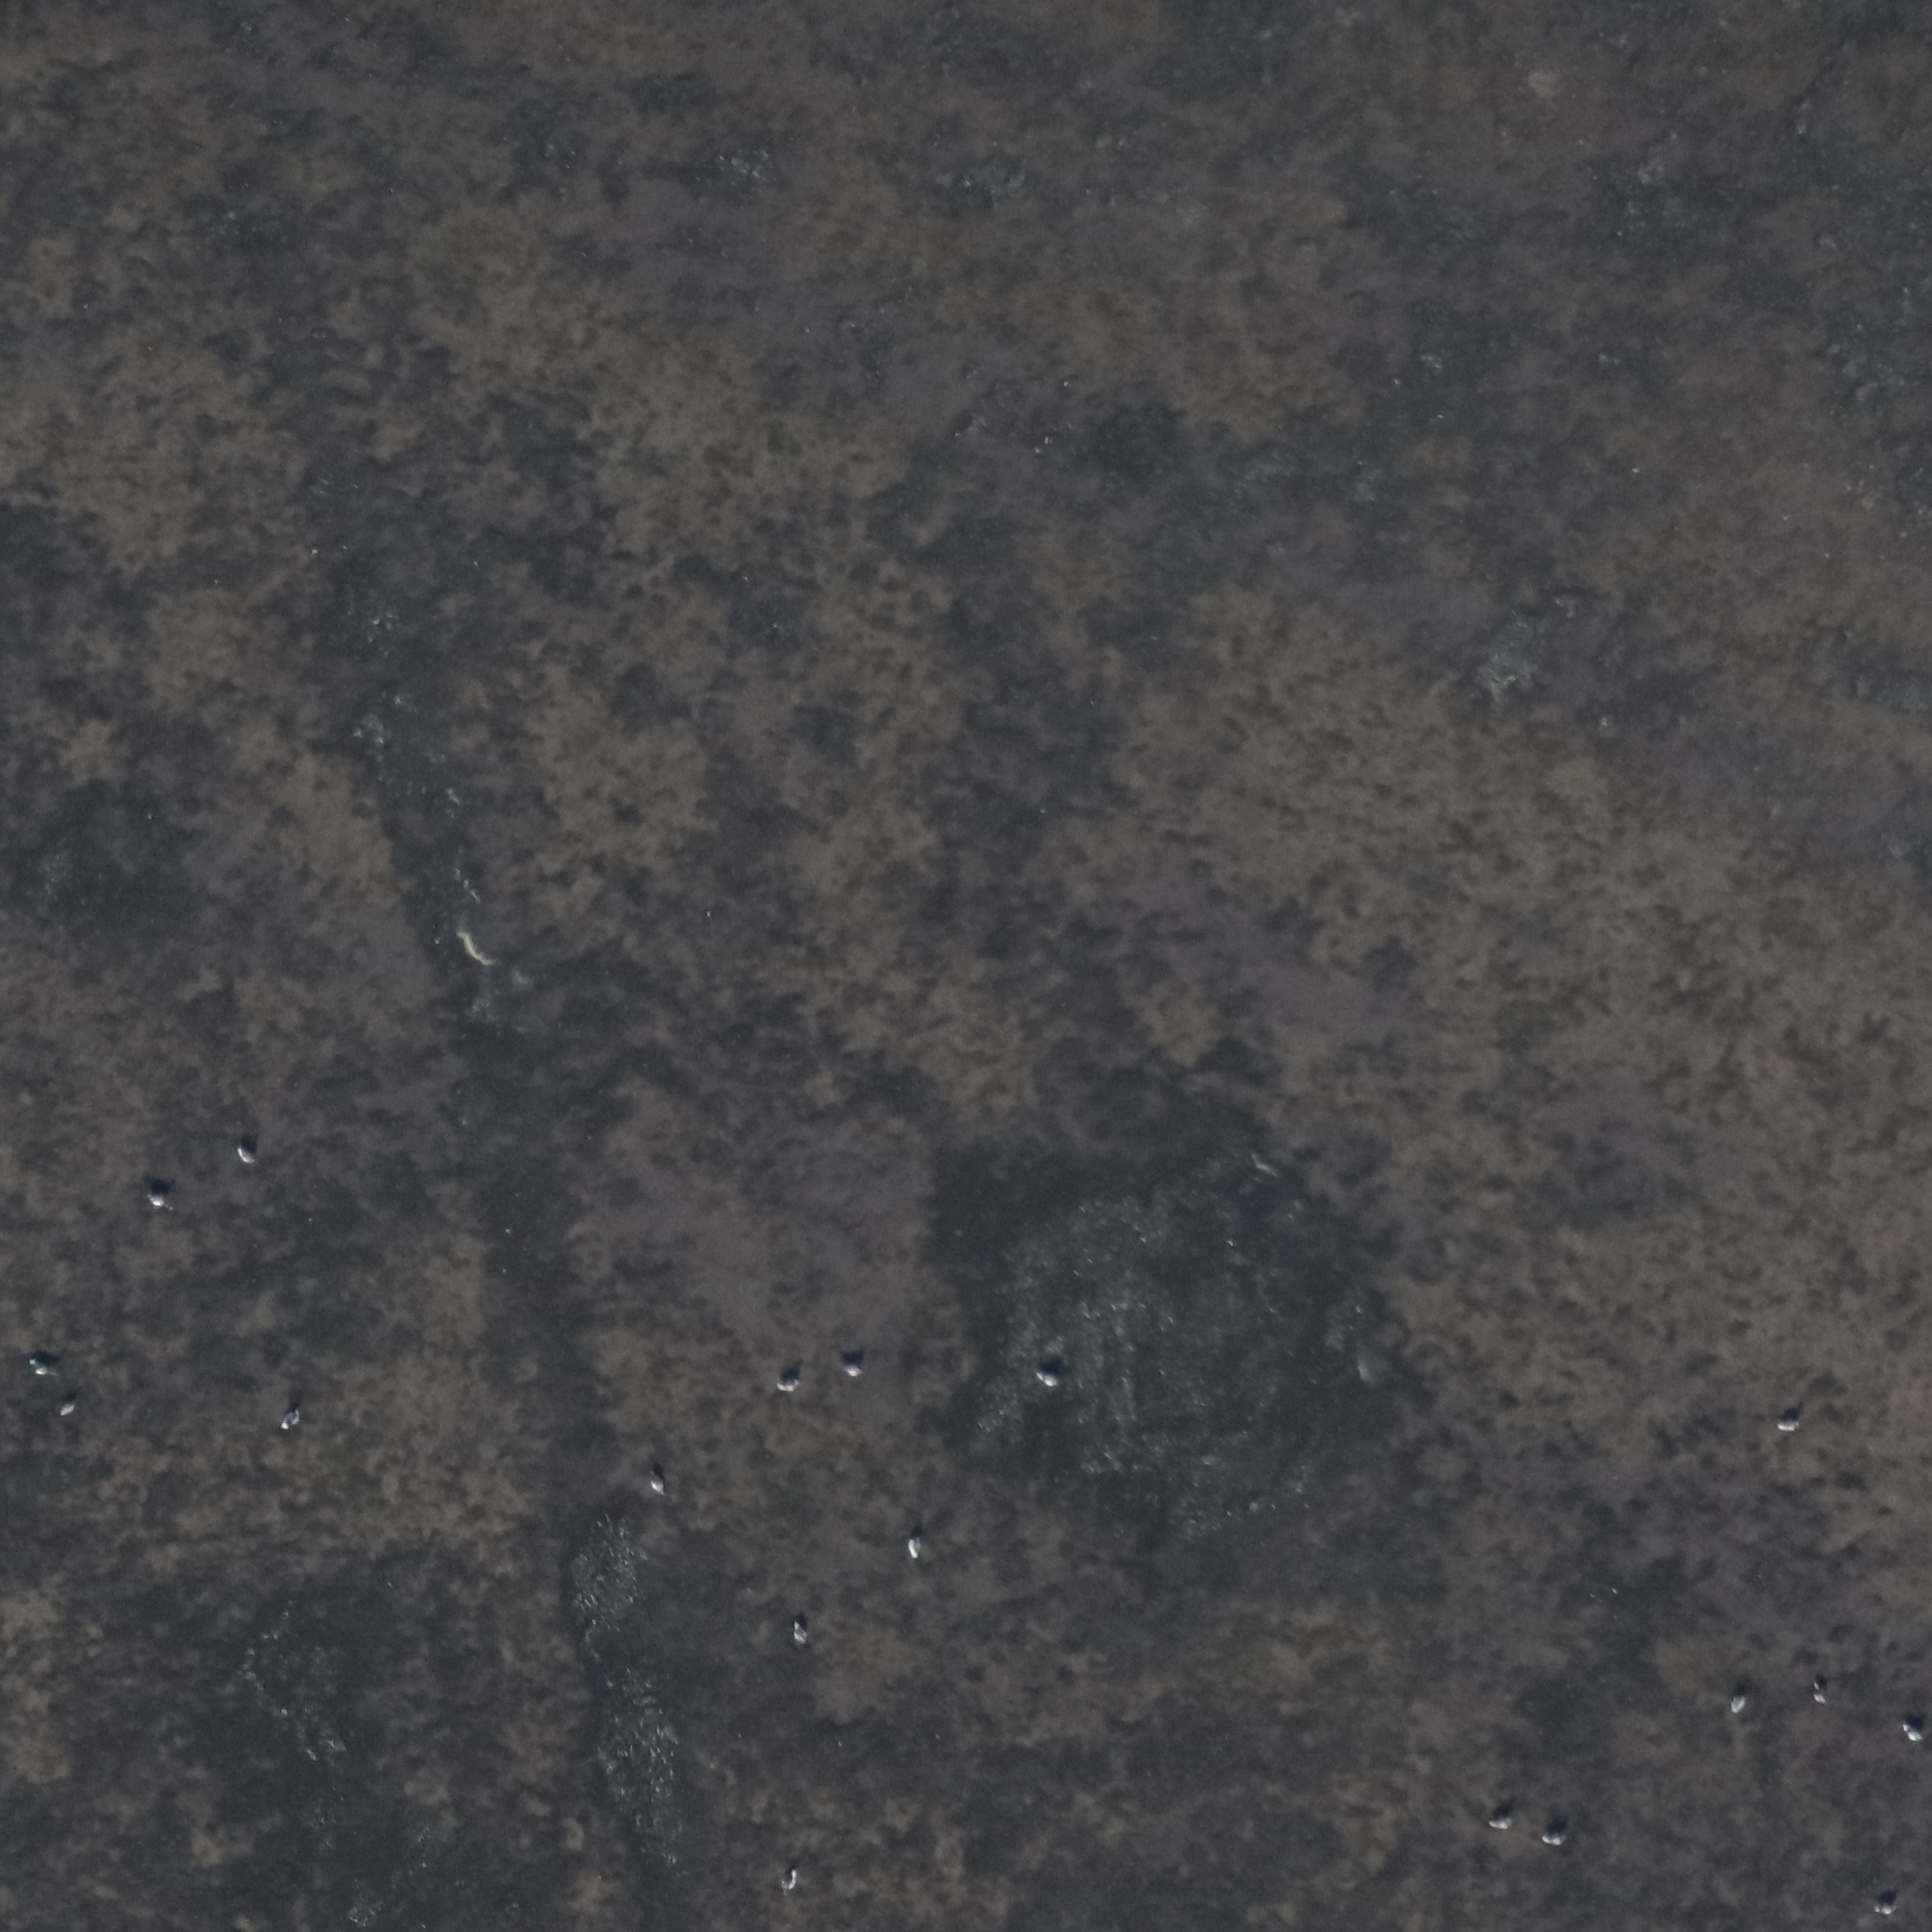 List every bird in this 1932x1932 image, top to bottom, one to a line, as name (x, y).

brant (247, 1156)
brant (159, 1201)
brant (42, 1369)
brant (854, 1370)
brant (1051, 1381)
brant (787, 1384)
brant (67, 1408)
brant (289, 1420)
brant (1787, 1426)
brant (658, 1483)
brant (912, 1545)
brant (801, 1633)
brant (1820, 1692)
brant (1738, 1703)
brant (1915, 1732)
brant (1498, 1821)
brant (1554, 1837)
brant (786, 1877)
brant (1886, 1908)